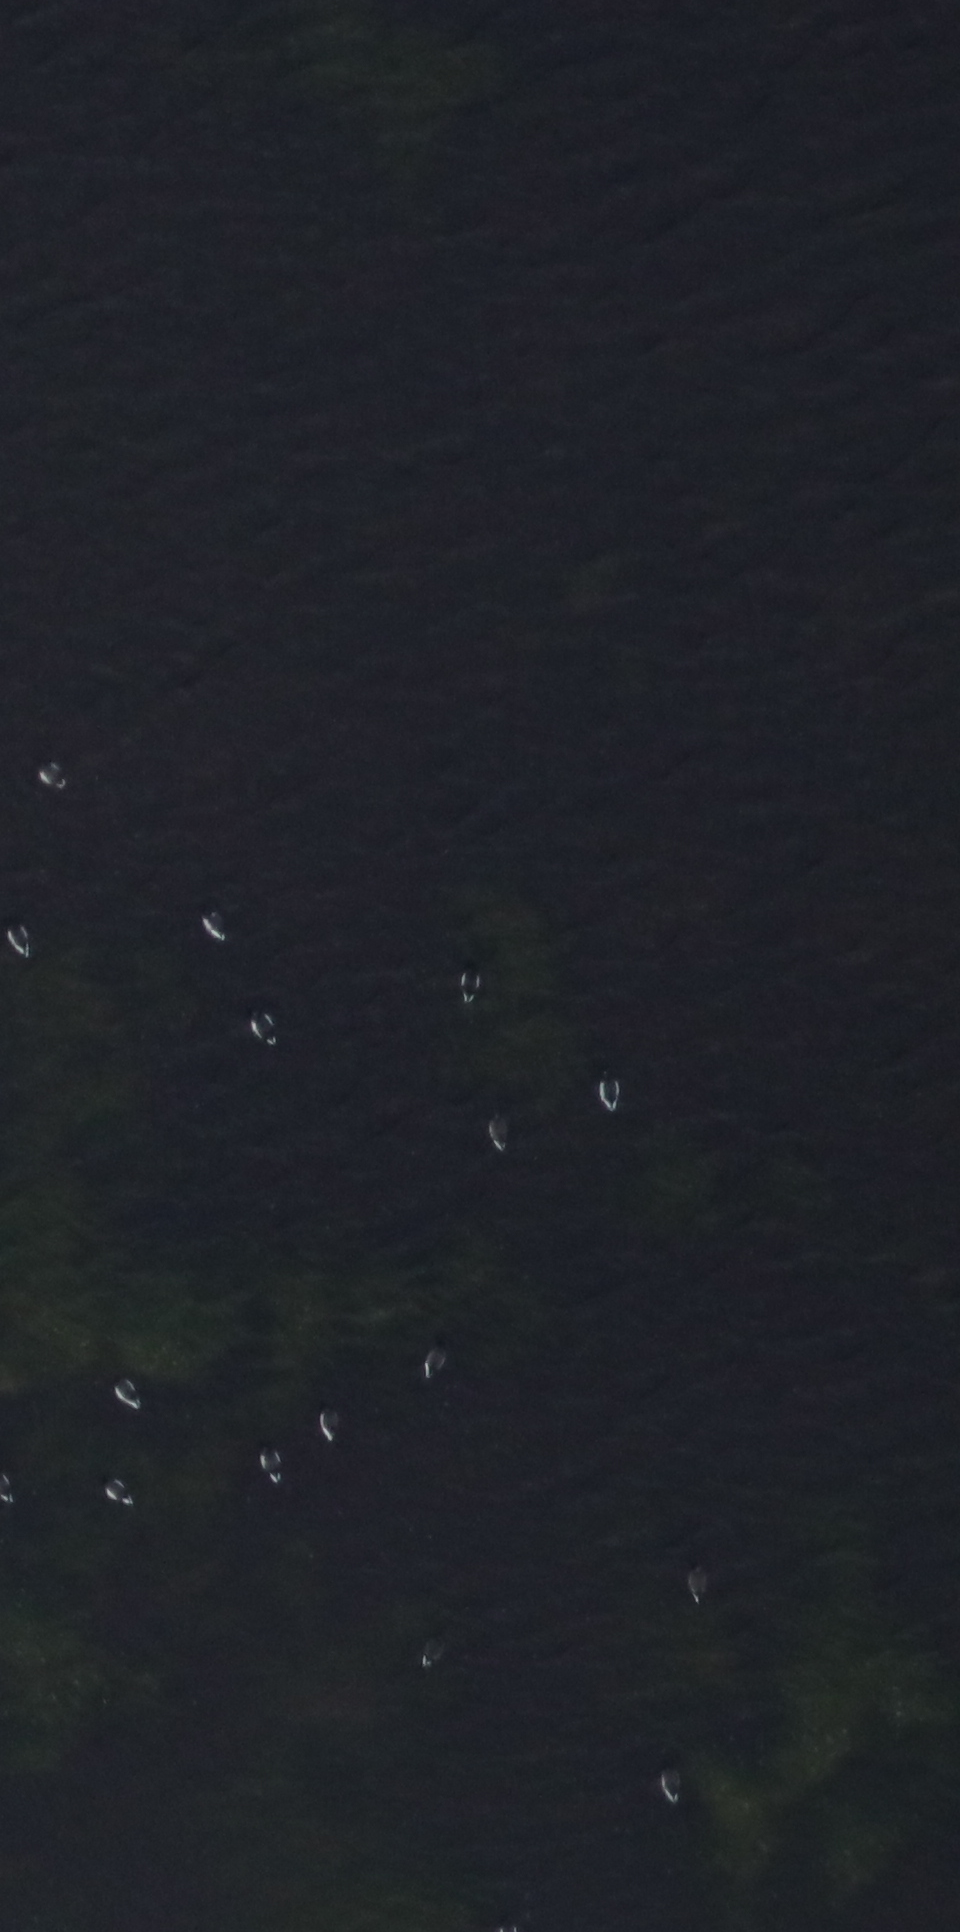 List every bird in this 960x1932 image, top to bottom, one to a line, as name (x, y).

brant (52, 775)
brant (217, 924)
brant (23, 937)
brant (472, 983)
brant (262, 1026)
brant (608, 1091)
brant (500, 1130)
brant (434, 1357)
brant (127, 1397)
brant (328, 1422)
brant (272, 1462)
brant (1, 1488)
brant (118, 1490)
brant (696, 1582)
brant (430, 1653)
brant (674, 1783)